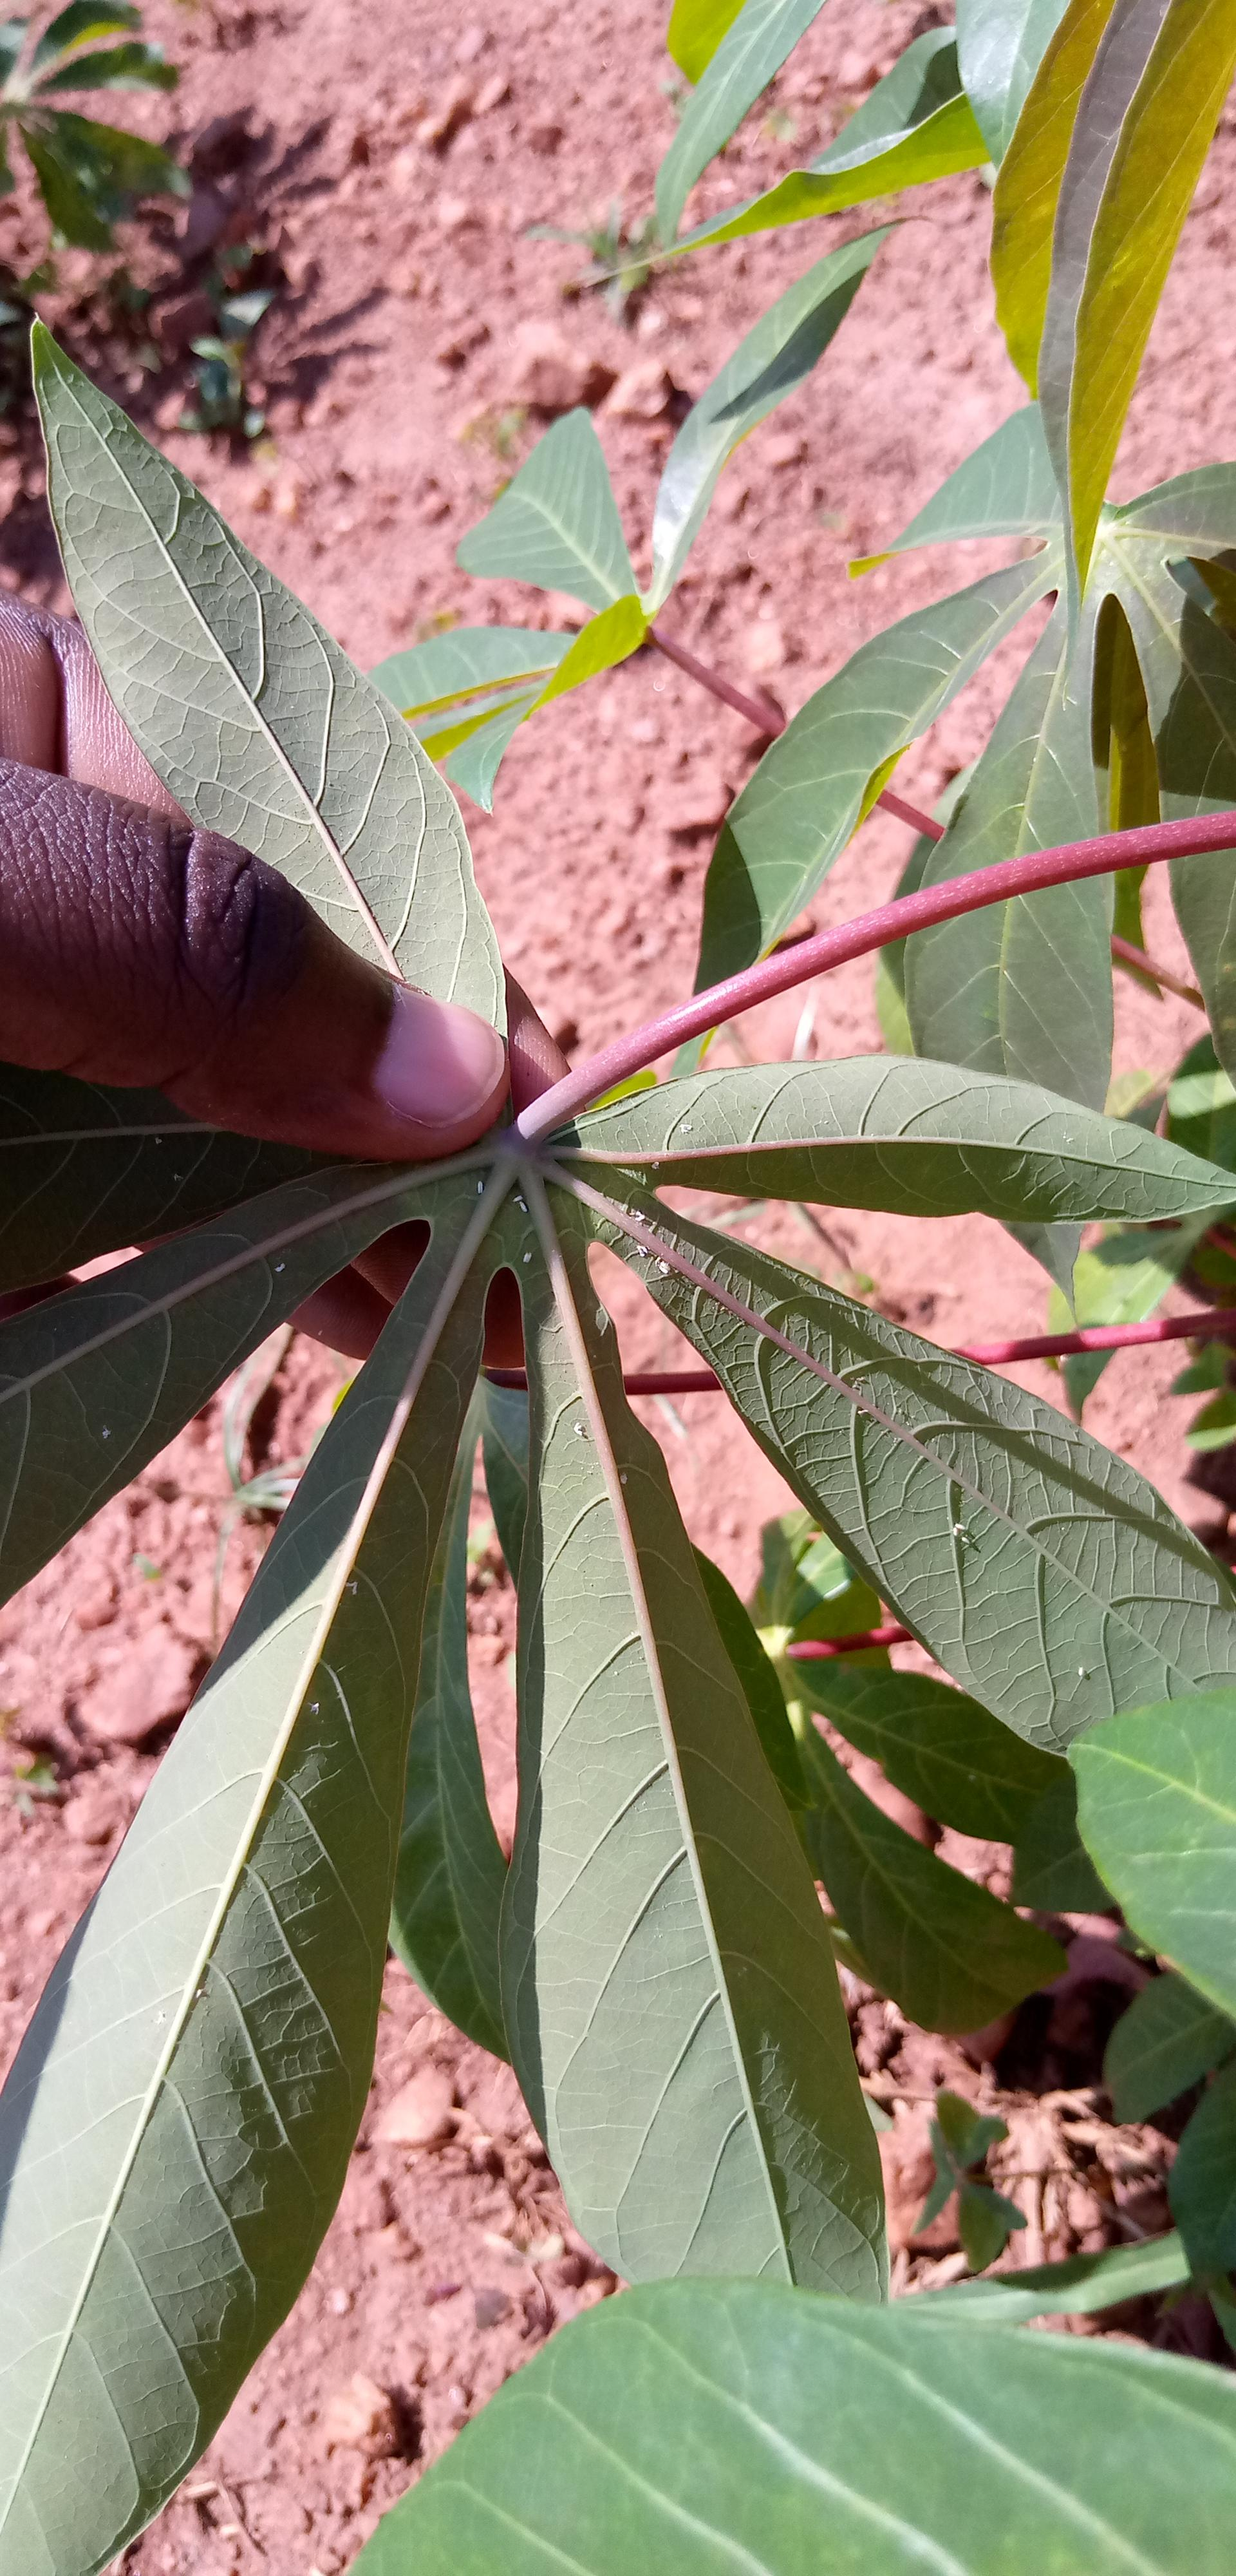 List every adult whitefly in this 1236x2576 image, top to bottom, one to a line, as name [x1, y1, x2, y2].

whitefly [672, 1120, 699, 1139]
whitefly [149, 1131, 171, 1156]
whitefly [168, 1167, 184, 1186]
whitefly [472, 1174, 489, 1198]
whitefly [507, 1188, 527, 1207]
whitefly [515, 1198, 538, 1219]
whitefly [630, 1201, 651, 1229]
whitefly [633, 1231, 651, 1261]
whitefly [516, 1245, 536, 1267]
whitefly [655, 1253, 672, 1280]
whitefly [271, 1260, 294, 1282]
whitefly [848, 1370, 872, 1396]
whitefly [854, 1401, 873, 1420]
whitefly [572, 1418, 585, 1441]
whitefly [94, 1423, 113, 1448]
whitefly [613, 1469, 630, 1489]
whitefly [943, 1516, 969, 1537]
whitefly [958, 1526, 977, 1549]
whitefly [342, 1574, 364, 1598]
whitefly [1072, 1662, 1096, 1683]
whitefly [304, 1694, 330, 1718]
whitefly [189, 1978, 210, 2003]
whitefly [153, 2007, 172, 2027]